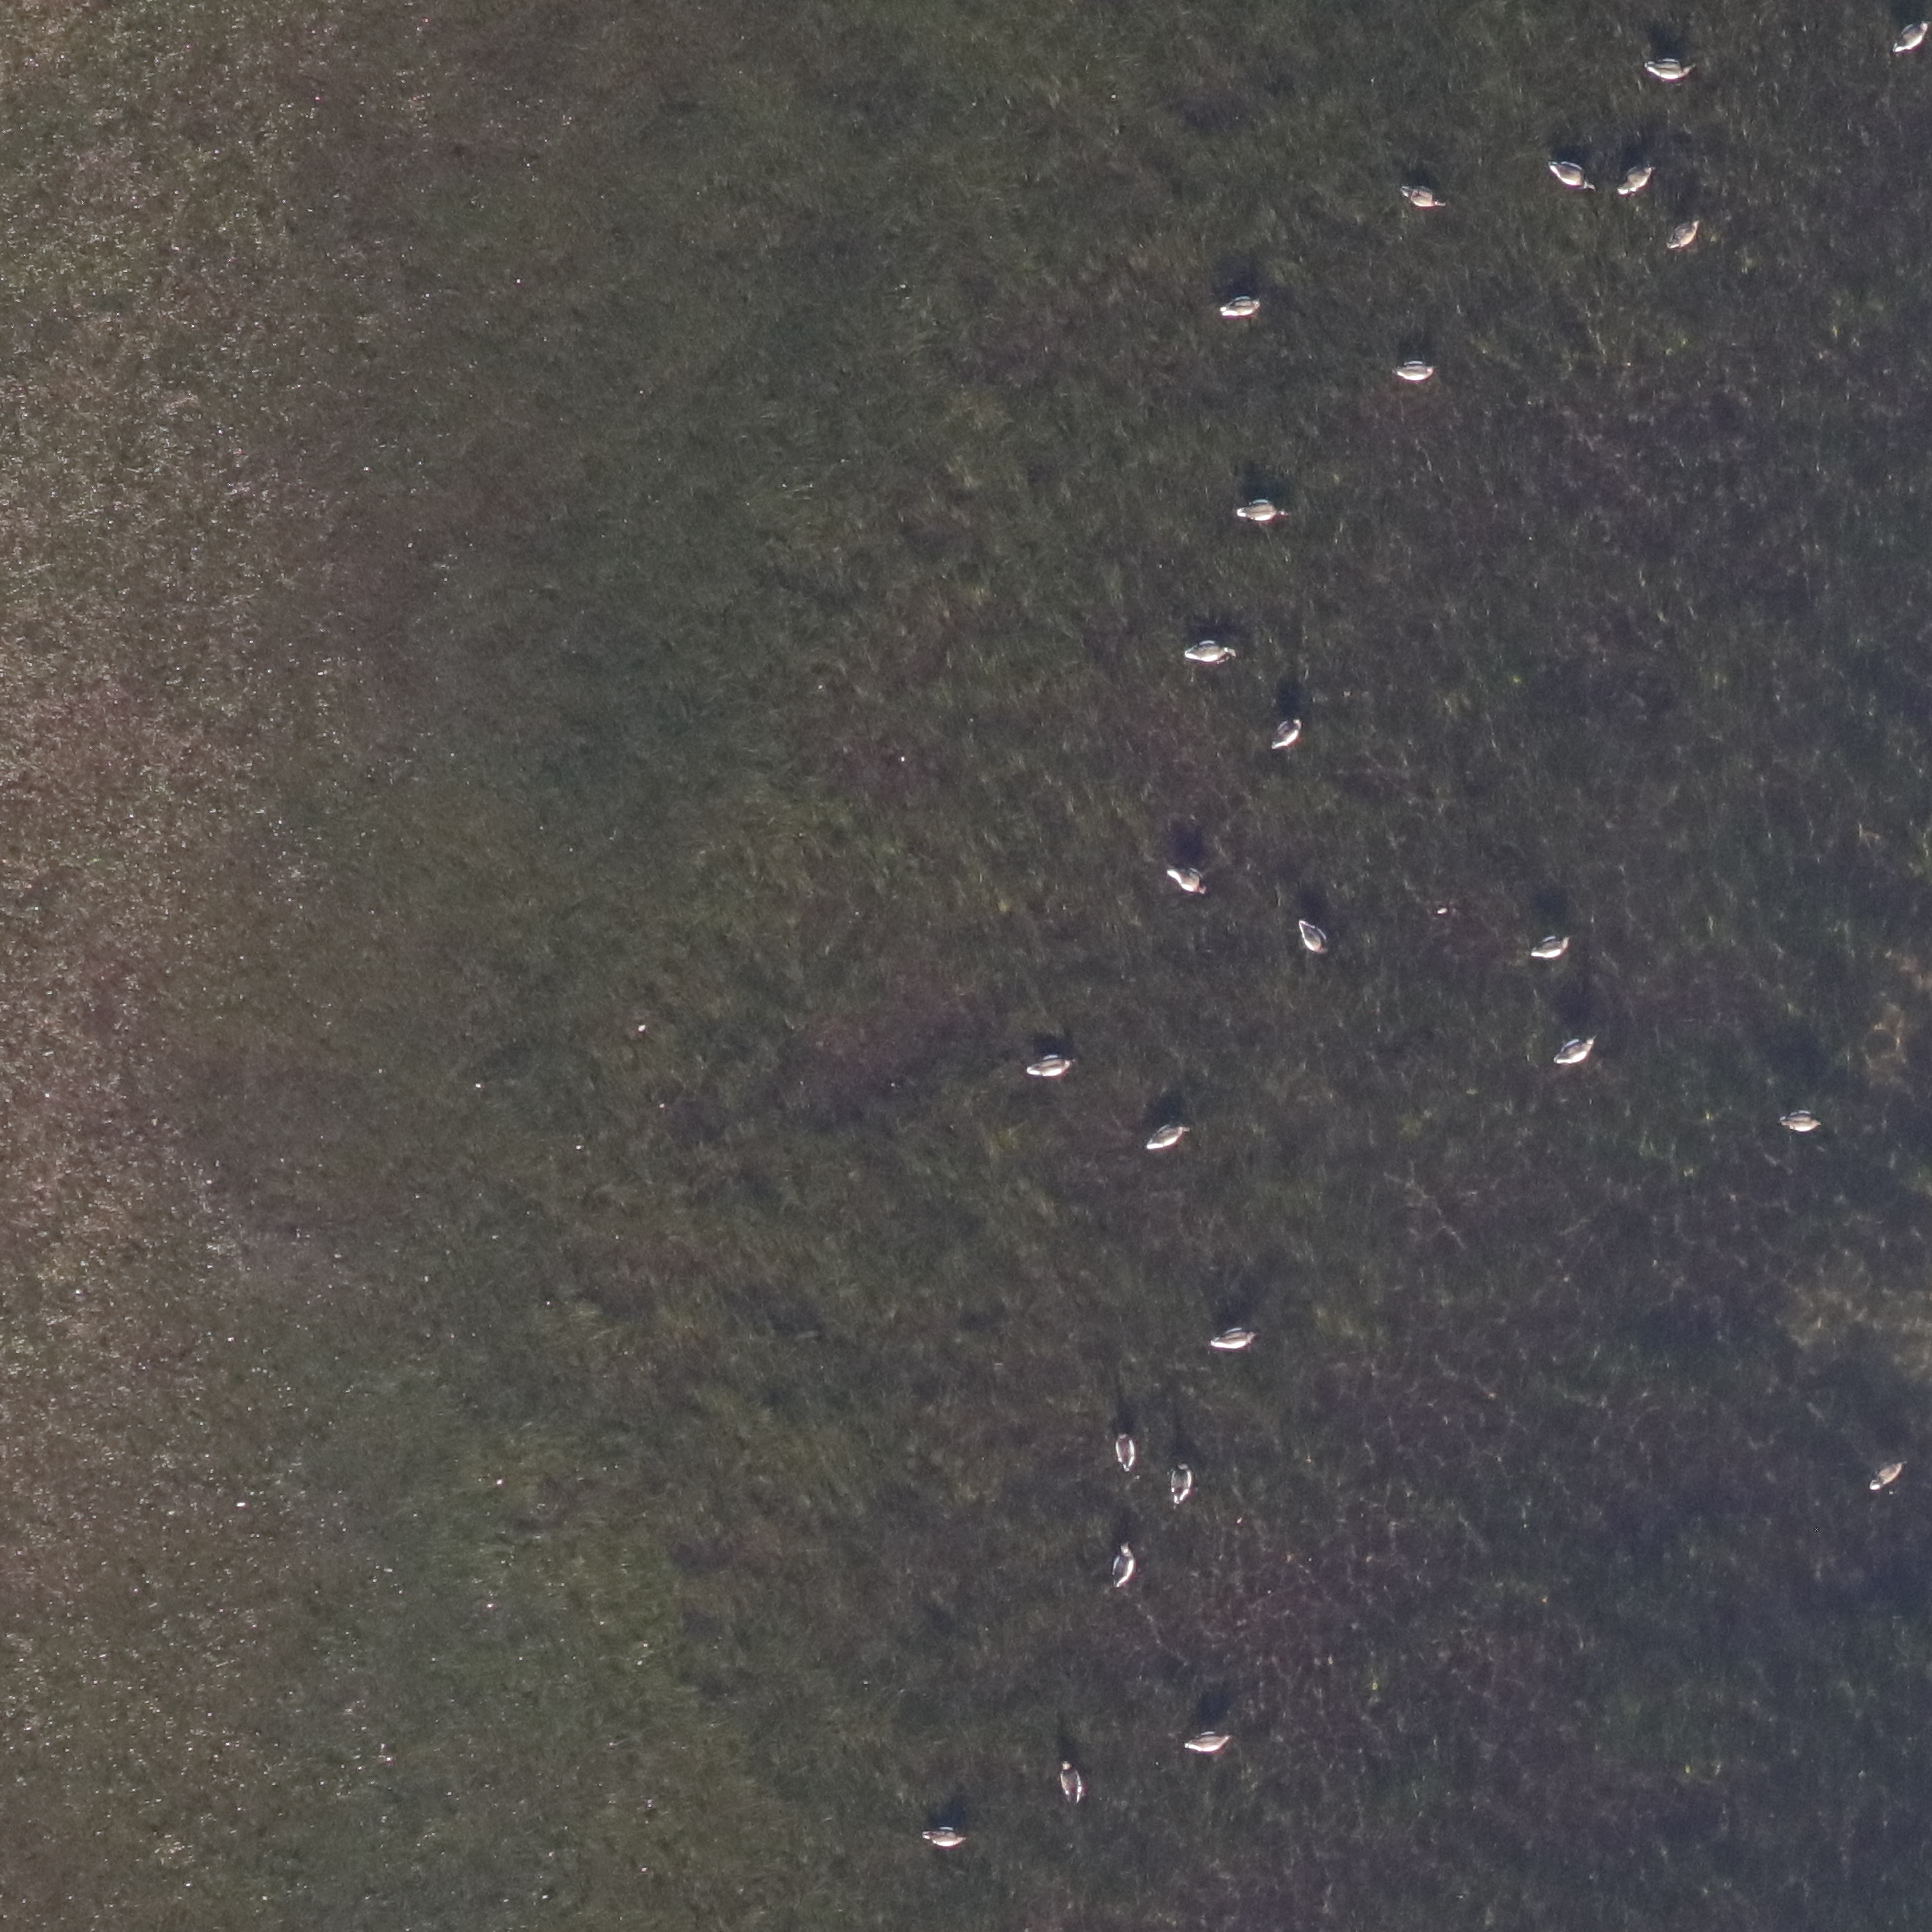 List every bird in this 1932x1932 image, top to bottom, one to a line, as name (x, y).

brant (1907, 36)
brant (1667, 64)
brant (1569, 173)
brant (1633, 180)
brant (1422, 199)
brant (1684, 240)
brant (1238, 309)
brant (1413, 371)
brant (1259, 511)
brant (1207, 652)
brant (1284, 736)
brant (1187, 878)
brant (1311, 937)
brant (1551, 947)
brant (1574, 1051)
brant (1048, 1066)
brant (1801, 1121)
brant (1164, 1137)
brant (1230, 1340)
brant (1126, 1449)
brant (1887, 1473)
brant (1179, 1484)
brant (1125, 1568)
brant (1209, 1739)
brant (1069, 1781)
brant (944, 1838)